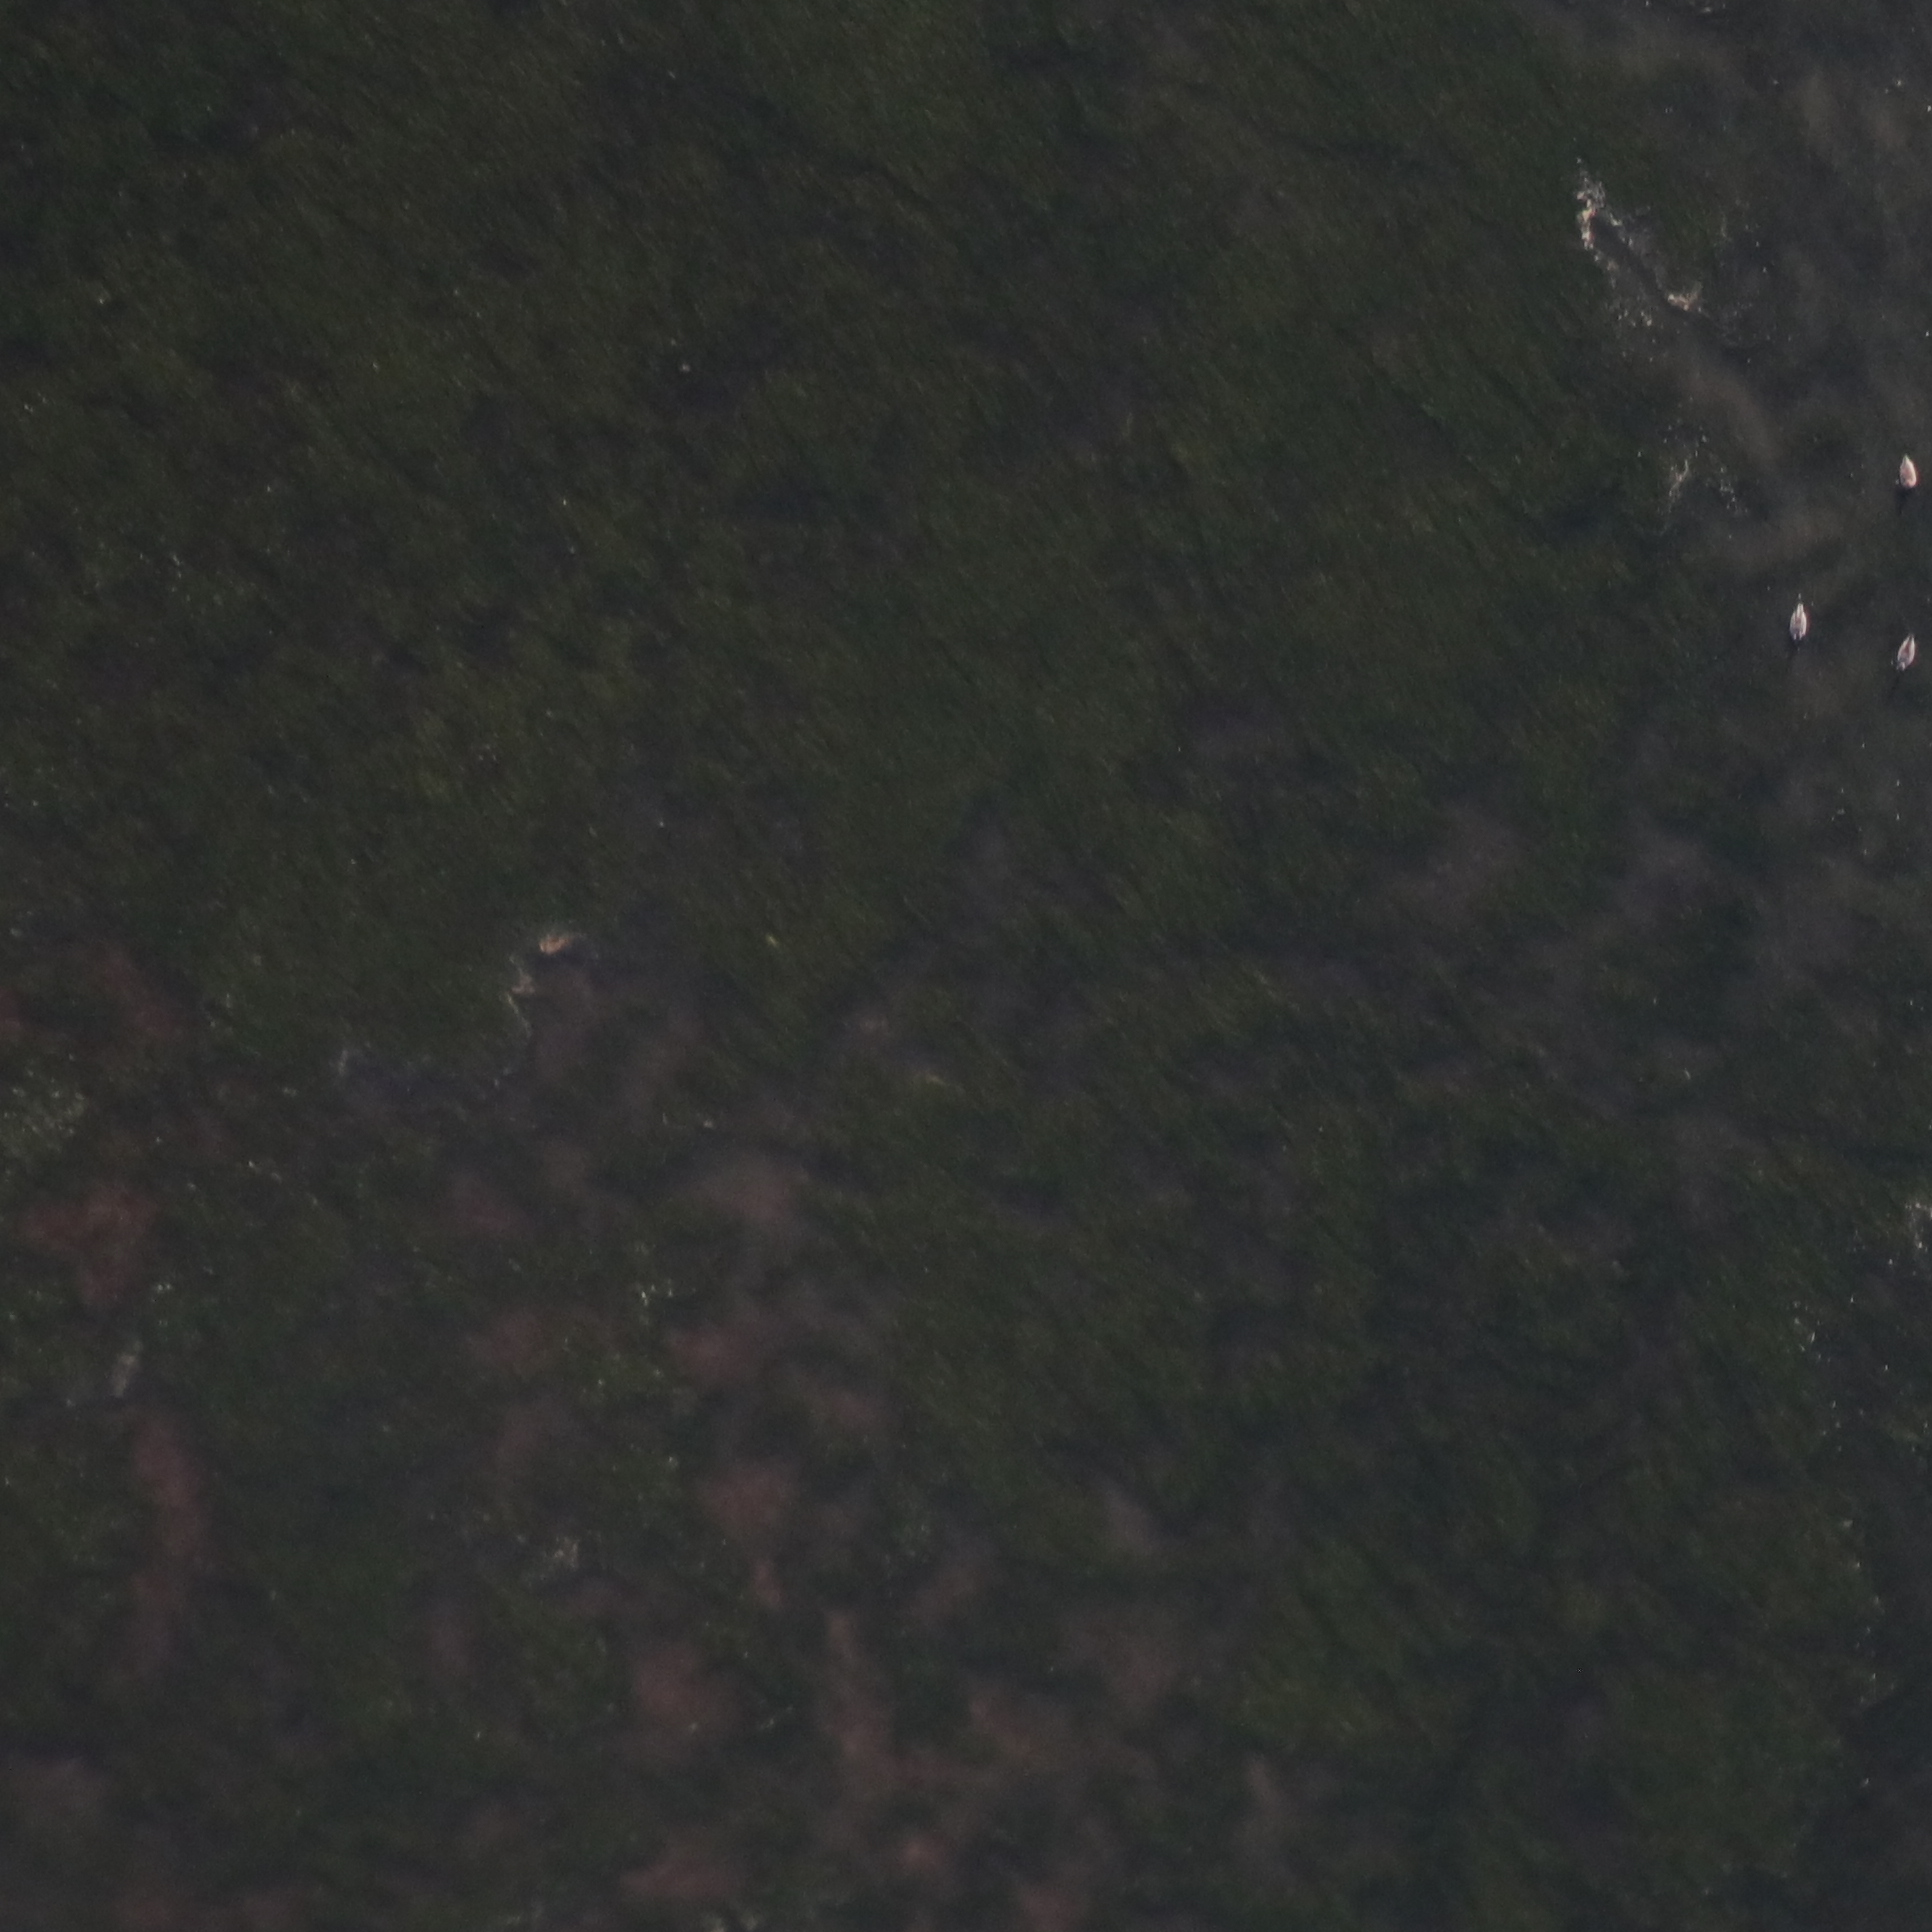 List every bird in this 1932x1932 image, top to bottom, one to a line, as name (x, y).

other bird (1908, 473)
other bird (1798, 624)
other bird (1906, 654)